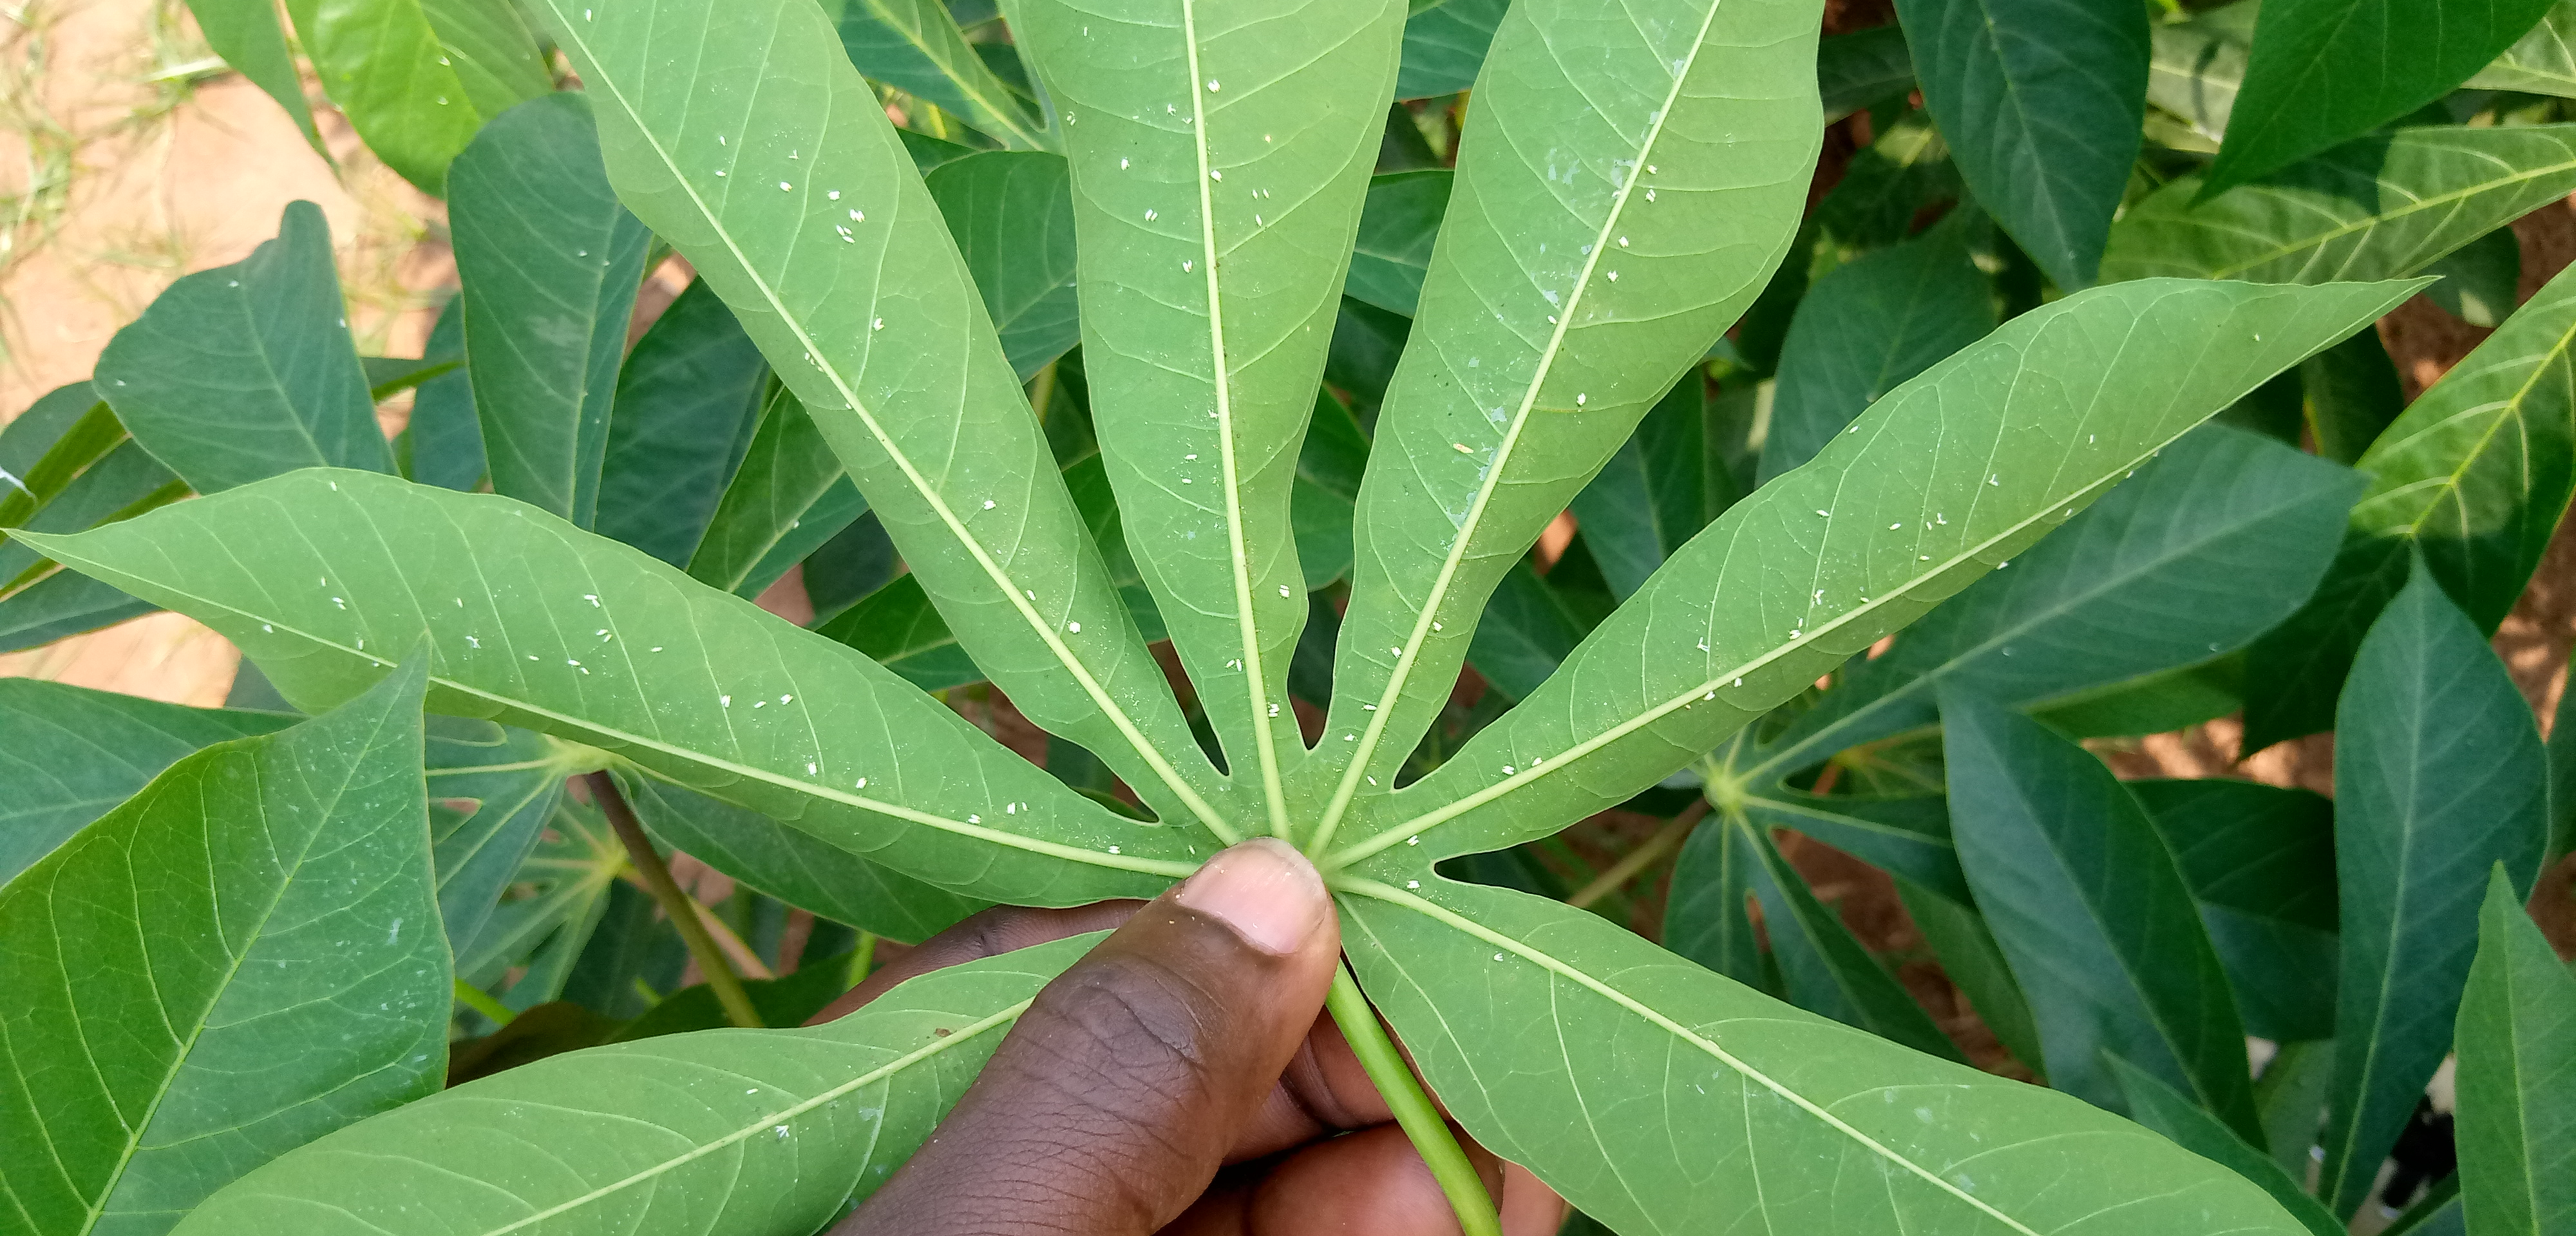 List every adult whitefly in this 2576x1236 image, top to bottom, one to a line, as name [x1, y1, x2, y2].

whitefly [584, 8, 594, 23]
whitefly [1083, 25, 1090, 38]
whitefly [437, 51, 451, 70]
whitefly [1207, 79, 1223, 93]
whitefly [435, 93, 453, 108]
whitefly [1166, 102, 1177, 117]
whitefly [1067, 109, 1075, 117]
whitefly [1065, 114, 1072, 122]
whitefly [1131, 114, 1141, 121]
whitefly [1179, 117, 1193, 124]
whitefly [1070, 118, 1077, 126]
whitefly [1264, 134, 1273, 144]
whitefly [718, 135, 728, 147]
whitefly [786, 148, 800, 162]
whitefly [1120, 157, 1130, 172]
whitefly [1646, 164, 1659, 175]
whitefly [1209, 168, 1222, 183]
whitefly [713, 169, 728, 178]
whitefly [778, 180, 793, 194]
whitefly [1644, 187, 1658, 204]
whitefly [1262, 187, 1270, 200]
whitefly [1252, 188, 1258, 201]
whitefly [826, 189, 844, 202]
whitefly [849, 205, 867, 223]
whitefly [1144, 208, 1151, 220]
whitefly [1151, 211, 1159, 222]
whitefly [1255, 212, 1264, 229]
whitefly [1617, 234, 1630, 250]
whitefly [842, 234, 857, 244]
whitefly [577, 248, 590, 261]
whitefly [603, 254, 613, 272]
whitefly [1188, 258, 1193, 270]
whitefly [1181, 261, 1188, 273]
whitefly [1606, 270, 1619, 284]
whitefly [225, 277, 241, 292]
whitefly [1546, 314, 1558, 326]
whitefly [336, 315, 347, 330]
whitefly [873, 315, 885, 333]
whitefly [2253, 331, 2262, 345]
whitefly [803, 350, 811, 362]
whitefly [816, 364, 824, 374]
whitefly [1576, 391, 1588, 407]
whitefly [844, 400, 853, 411]
whitefly [1207, 408, 1218, 418]
whitefly [2087, 431, 2096, 447]
whitefly [1451, 441, 1475, 456]
whitefly [1185, 453, 1198, 460]
whitefly [2125, 469, 2135, 480]
whitefly [1985, 472, 2001, 488]
whitefly [1180, 477, 1193, 485]
whitefly [330, 479, 339, 495]
whitefly [981, 499, 1000, 512]
whitefly [2065, 507, 2073, 519]
whitefly [1815, 508, 1830, 520]
whitefly [1935, 510, 1949, 527]
whitefly [1925, 520, 1935, 532]
whitefly [1888, 521, 1903, 531]
whitefly [996, 547, 1003, 556]
whitefly [1918, 554, 1932, 563]
whitefly [1995, 559, 2009, 571]
whitefly [319, 574, 327, 589]
whitefly [1278, 584, 1291, 590]
whitefly [1025, 587, 1039, 602]
whitefly [1814, 587, 1824, 605]
whitefly [1278, 588, 1291, 598]
whitefly [582, 592, 598, 601]
whitefly [331, 594, 346, 603]
whitefly [1859, 595, 1870, 604]
whitefly [455, 596, 465, 609]
whitefly [591, 599, 601, 609]
whitefly [337, 602, 348, 612]
whitefly [1797, 617, 1804, 628]
whitefly [1067, 619, 1084, 635]
whitefly [261, 622, 276, 636]
whitefly [594, 627, 609, 635]
whitefly [1788, 630, 1801, 641]
whitefly [464, 633, 482, 651]
whitefly [602, 633, 614, 643]
whitefly [1696, 636, 1709, 651]
whitefly [357, 637, 365, 651]
whitefly [649, 644, 664, 654]
whitefly [527, 653, 540, 664]
whitefly [567, 658, 582, 666]
whitefly [1225, 658, 1236, 668]
whitefly [1235, 658, 1244, 672]
whitefly [372, 660, 382, 669]
whitefly [579, 665, 591, 676]
whitefly [1734, 677, 1743, 688]
whitefly [1701, 691, 1716, 701]
whitefly [719, 691, 731, 709]
whitefly [780, 692, 795, 706]
whitefly [752, 697, 766, 710]
whitefly [1267, 704, 1280, 713]
whitefly [1363, 704, 1378, 711]
whitefly [1267, 712, 1278, 719]
whitefly [1342, 732, 1358, 742]
whitefly [1530, 756, 1543, 767]
whitefly [806, 760, 818, 776]
whitefly [1501, 763, 1515, 776]
whitefly [855, 774, 868, 791]
whitefly [1366, 774, 1378, 788]
whitefly [1007, 800, 1016, 817]
whitefly [1021, 800, 1029, 812]
whitefly [967, 812, 983, 824]
whitefly [1406, 835, 1420, 847]
whitefly [1186, 843, 1197, 855]
whitefly [1108, 843, 1122, 855]
whitefly [1406, 879, 1421, 889]
whitefly [1492, 951, 1506, 964]
whitefly [1694, 1082, 1707, 1096]
whitefly [746, 1086, 760, 1096]
whitefly [775, 1123, 790, 1141]